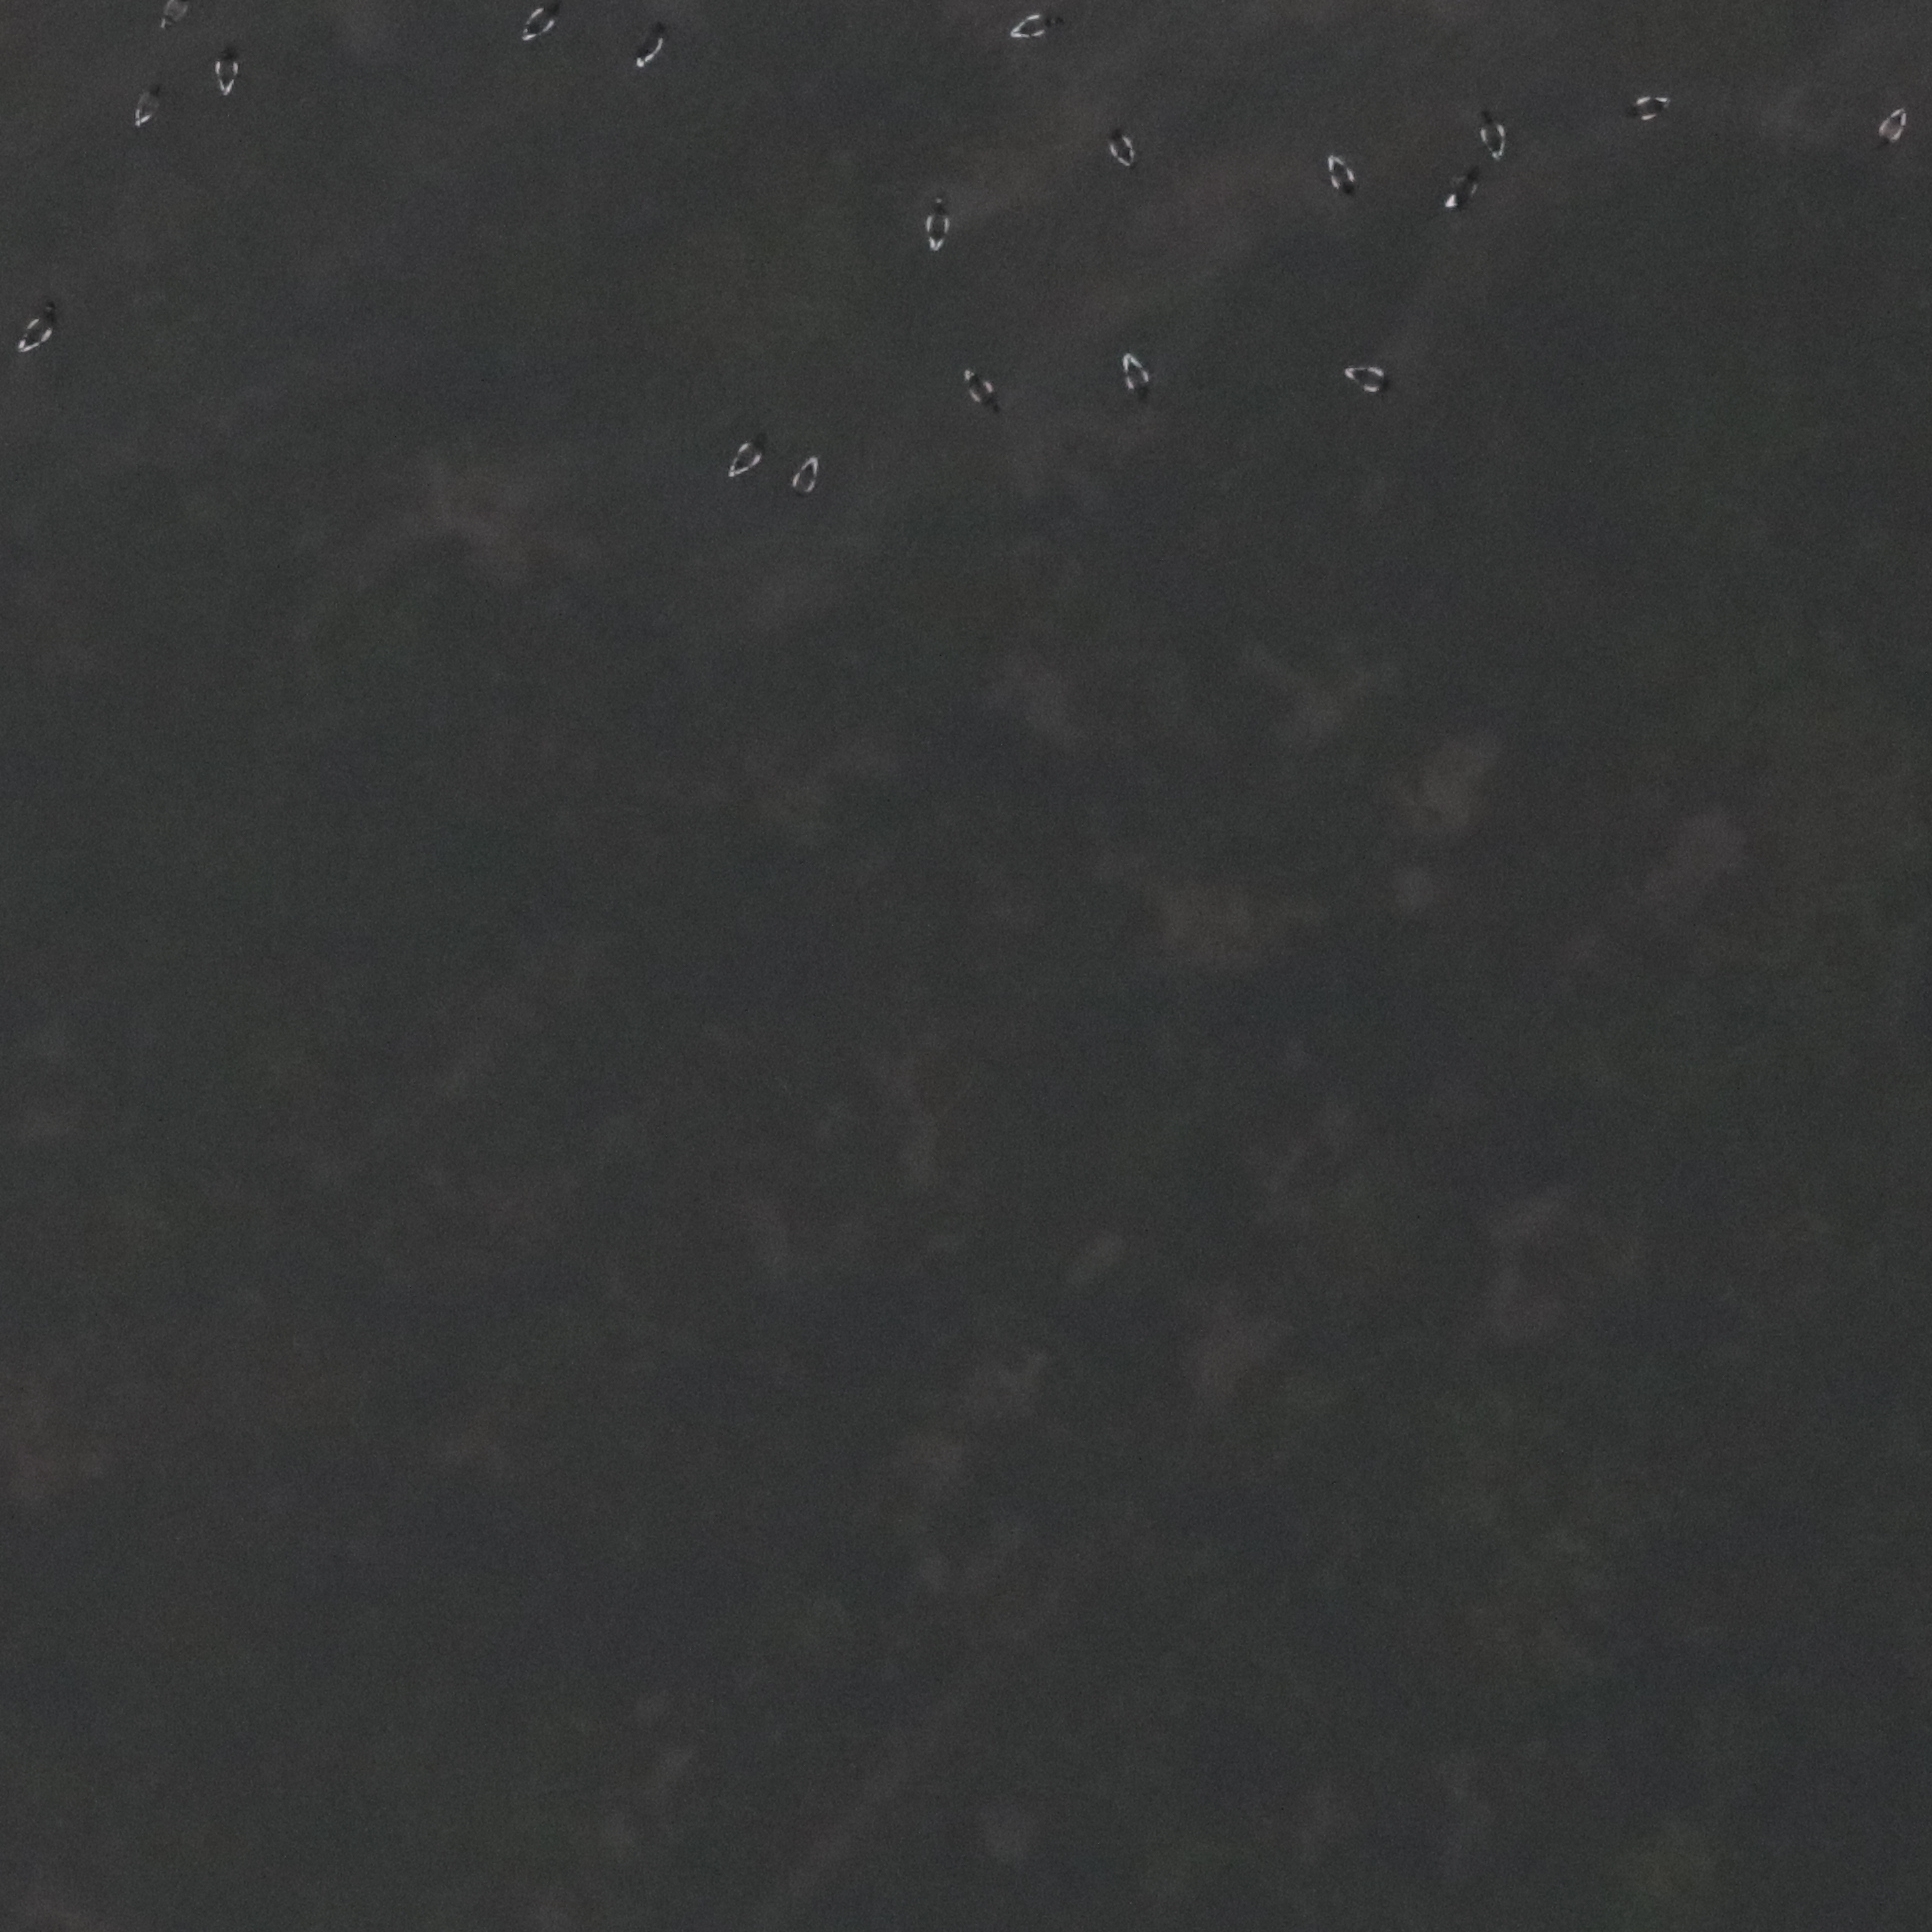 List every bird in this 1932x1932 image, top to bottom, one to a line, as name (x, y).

brant (175, 8)
brant (539, 22)
brant (1035, 27)
brant (651, 49)
brant (227, 72)
brant (145, 106)
brant (1651, 108)
brant (1892, 128)
brant (1494, 137)
brant (1122, 148)
brant (1342, 176)
brant (1463, 189)
brant (937, 223)
brant (36, 331)
brant (1139, 376)
brant (1370, 378)
brant (979, 389)
brant (746, 459)
brant (804, 478)